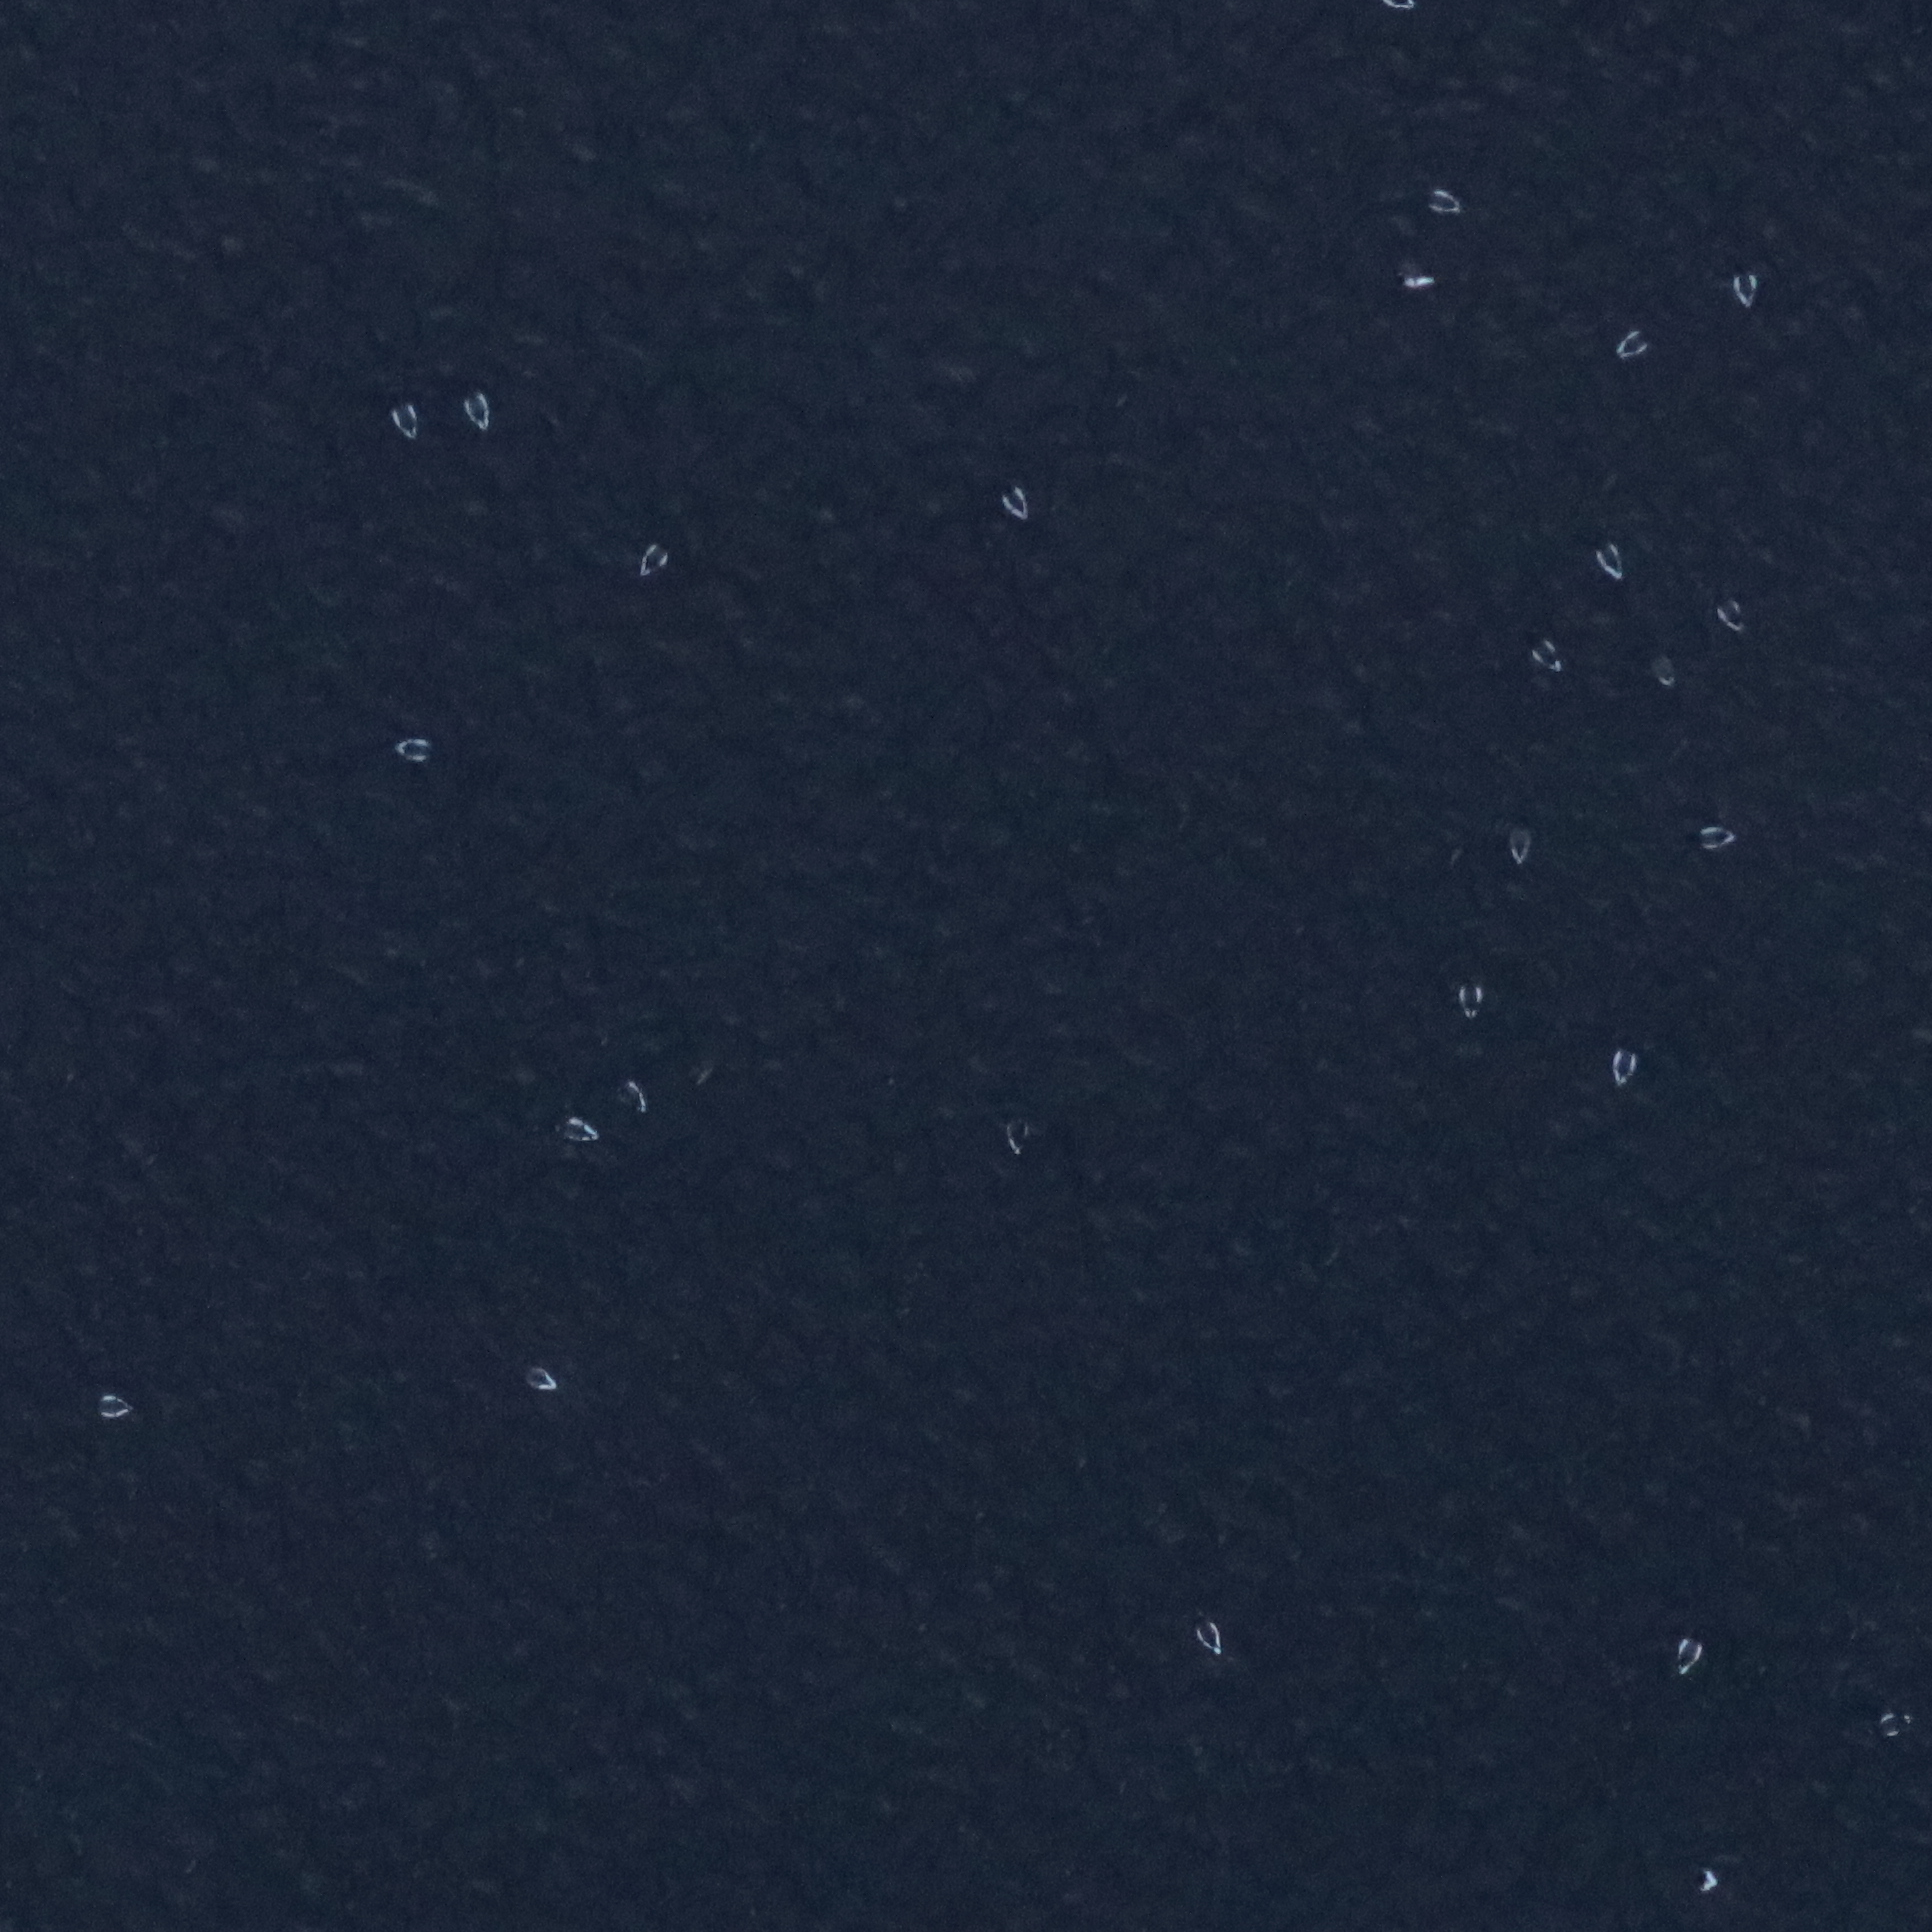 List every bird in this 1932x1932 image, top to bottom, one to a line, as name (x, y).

brant (1441, 202)
brant (1417, 275)
brant (1747, 285)
brant (1635, 343)
brant (475, 406)
brant (404, 416)
brant (1013, 500)
brant (654, 557)
brant (1610, 557)
brant (1731, 612)
brant (1546, 651)
brant (1661, 666)
brant (414, 750)
brant (1712, 838)
brant (1520, 844)
brant (1470, 995)
brant (1625, 1066)
brant (632, 1094)
brant (575, 1131)
brant (1017, 1135)
brant (537, 1376)
brant (111, 1406)
brant (1209, 1632)
brant (1690, 1654)
brant (1892, 1724)
brant (1698, 1876)